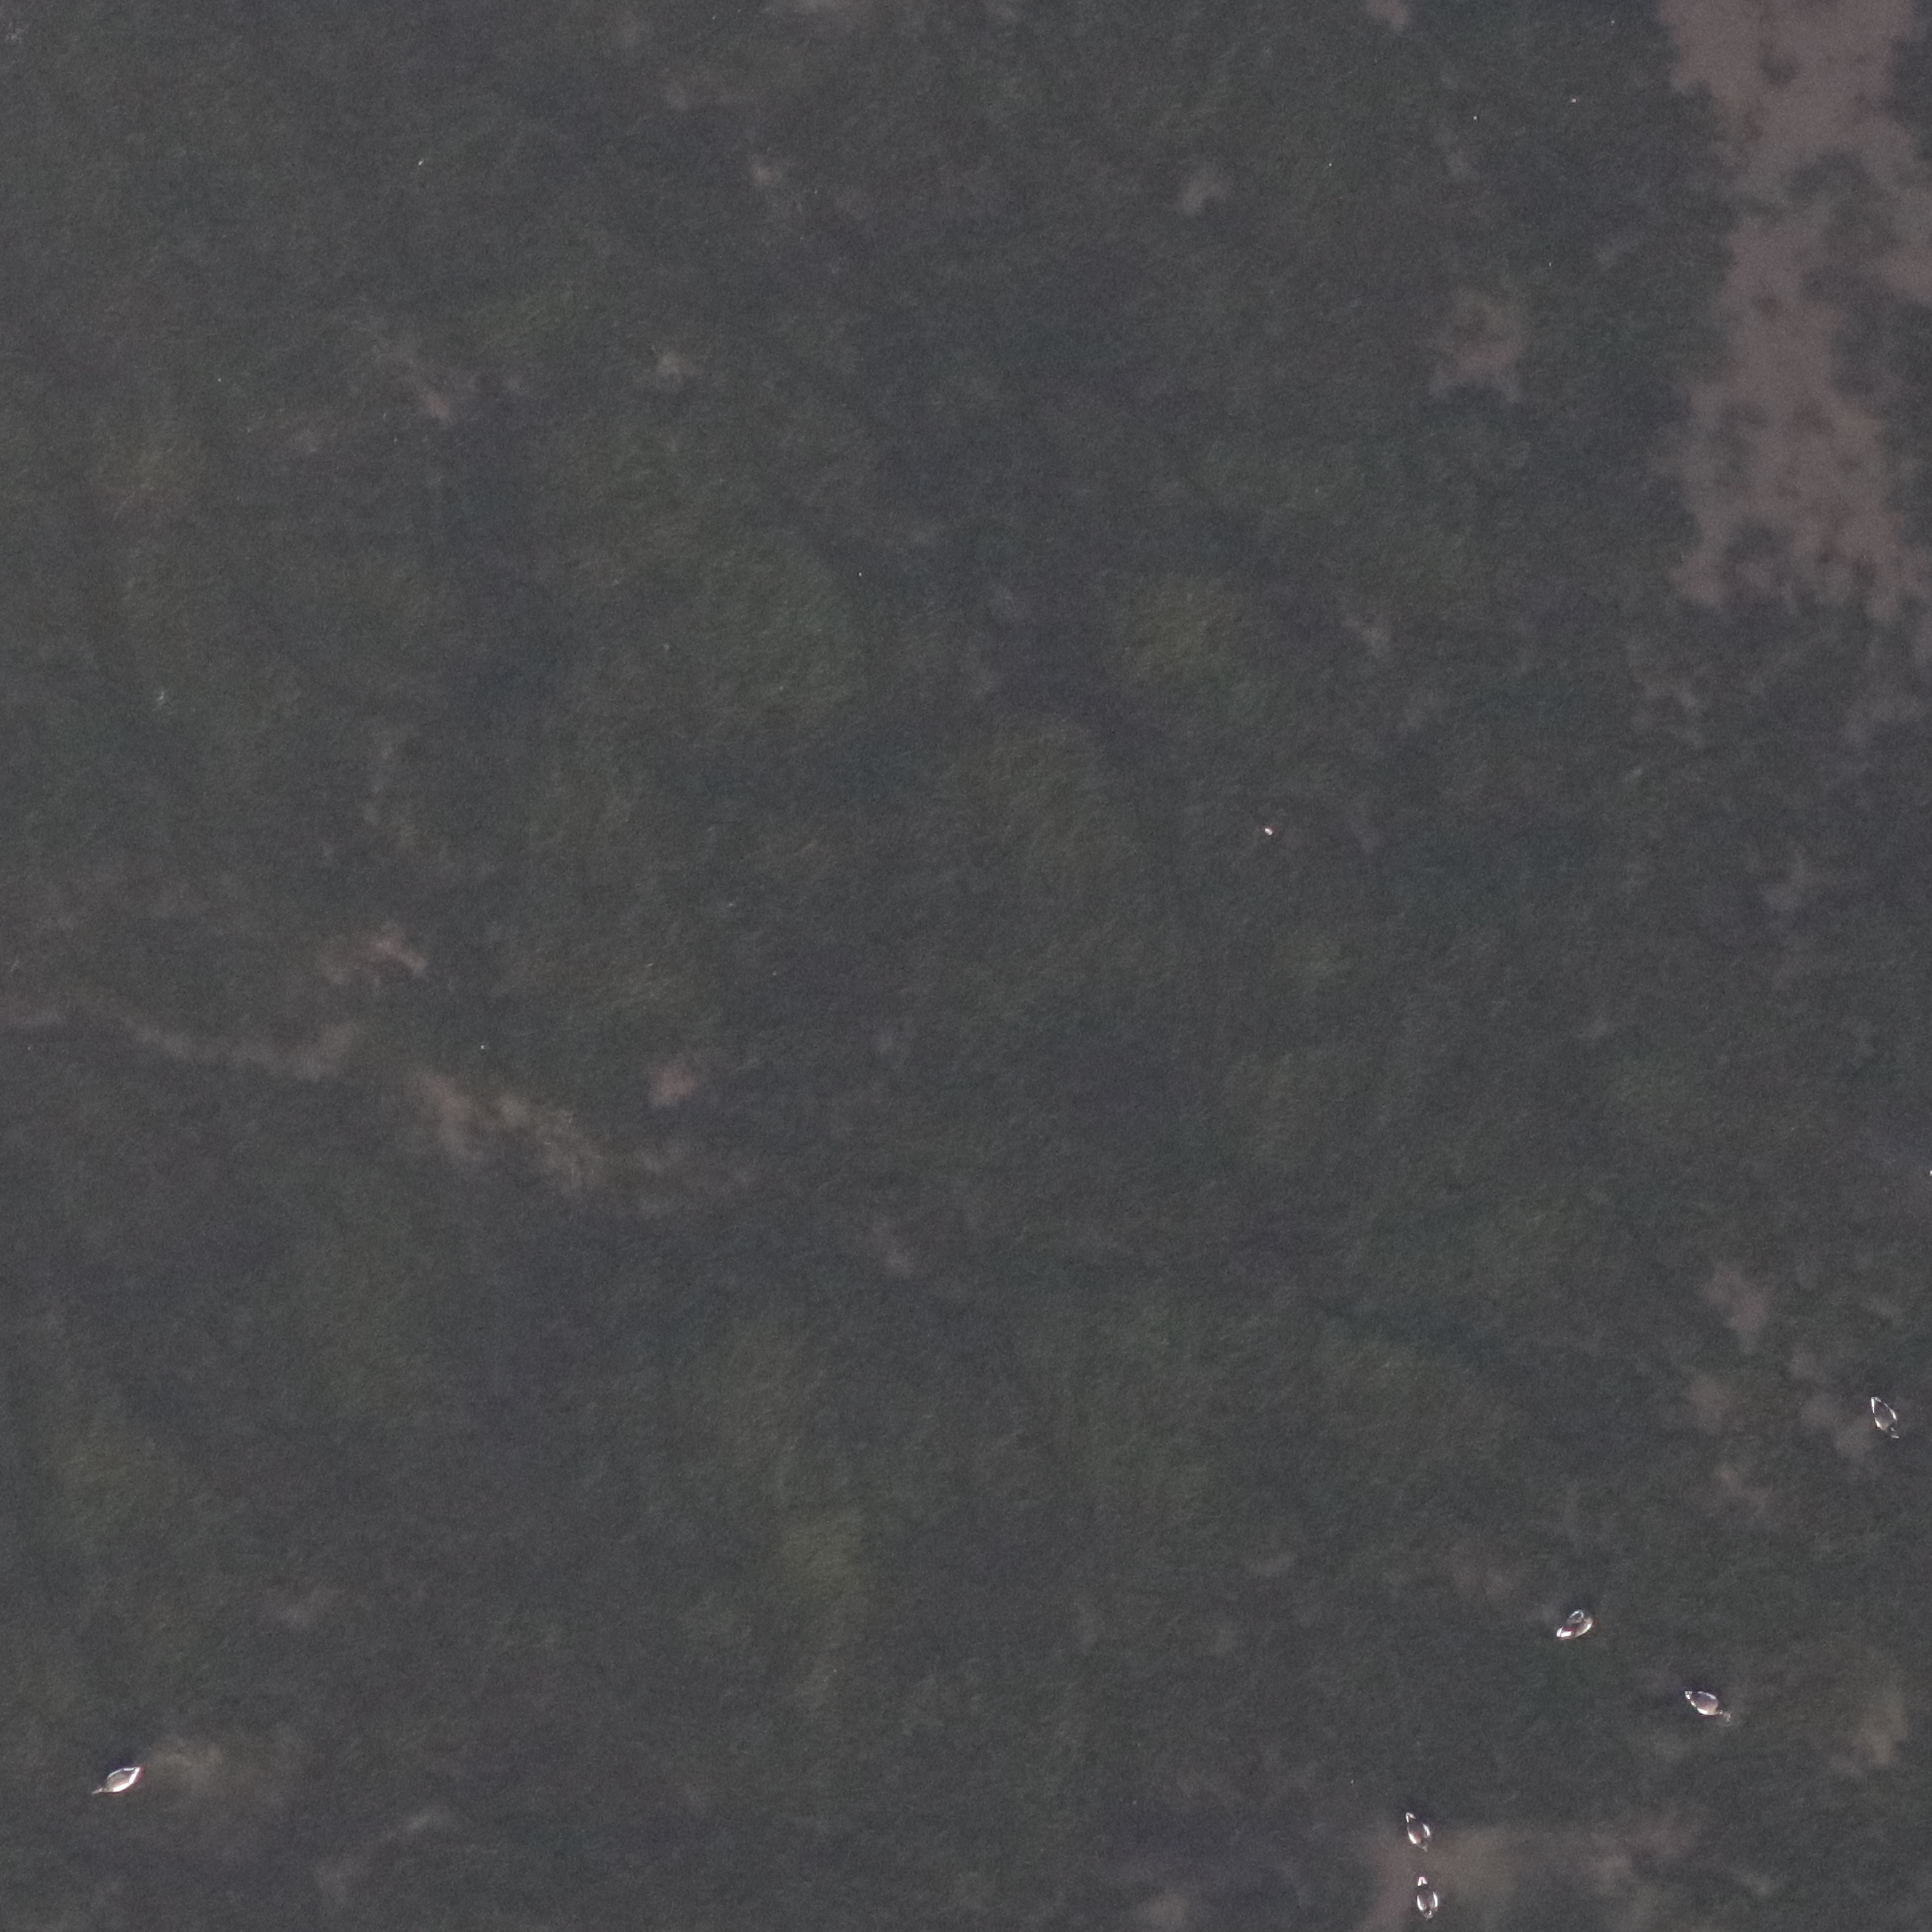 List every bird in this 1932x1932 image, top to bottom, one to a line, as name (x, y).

brant (1884, 1416)
brant (1576, 1623)
brant (1706, 1703)
brant (118, 1779)
brant (1417, 1829)
brant (1424, 1897)